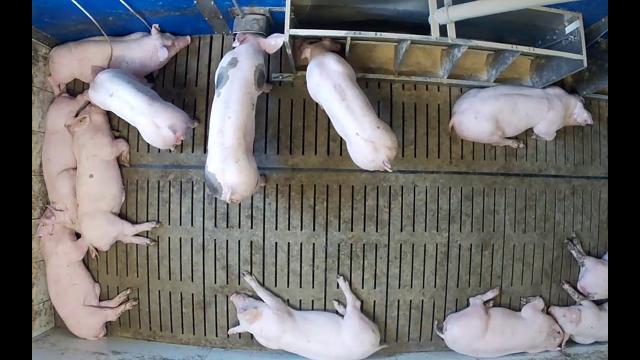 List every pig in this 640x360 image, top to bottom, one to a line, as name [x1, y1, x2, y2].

pig [48, 23, 192, 98]
pig [204, 31, 285, 207]
pig [298, 37, 399, 175]
pig [83, 64, 200, 151]
pig [448, 83, 593, 149]
pig [41, 88, 92, 236]
pig [64, 102, 163, 252]
pig [32, 207, 140, 341]
pig [562, 230, 608, 300]
pig [226, 270, 388, 359]
pig [548, 280, 607, 351]
pig [434, 287, 564, 359]